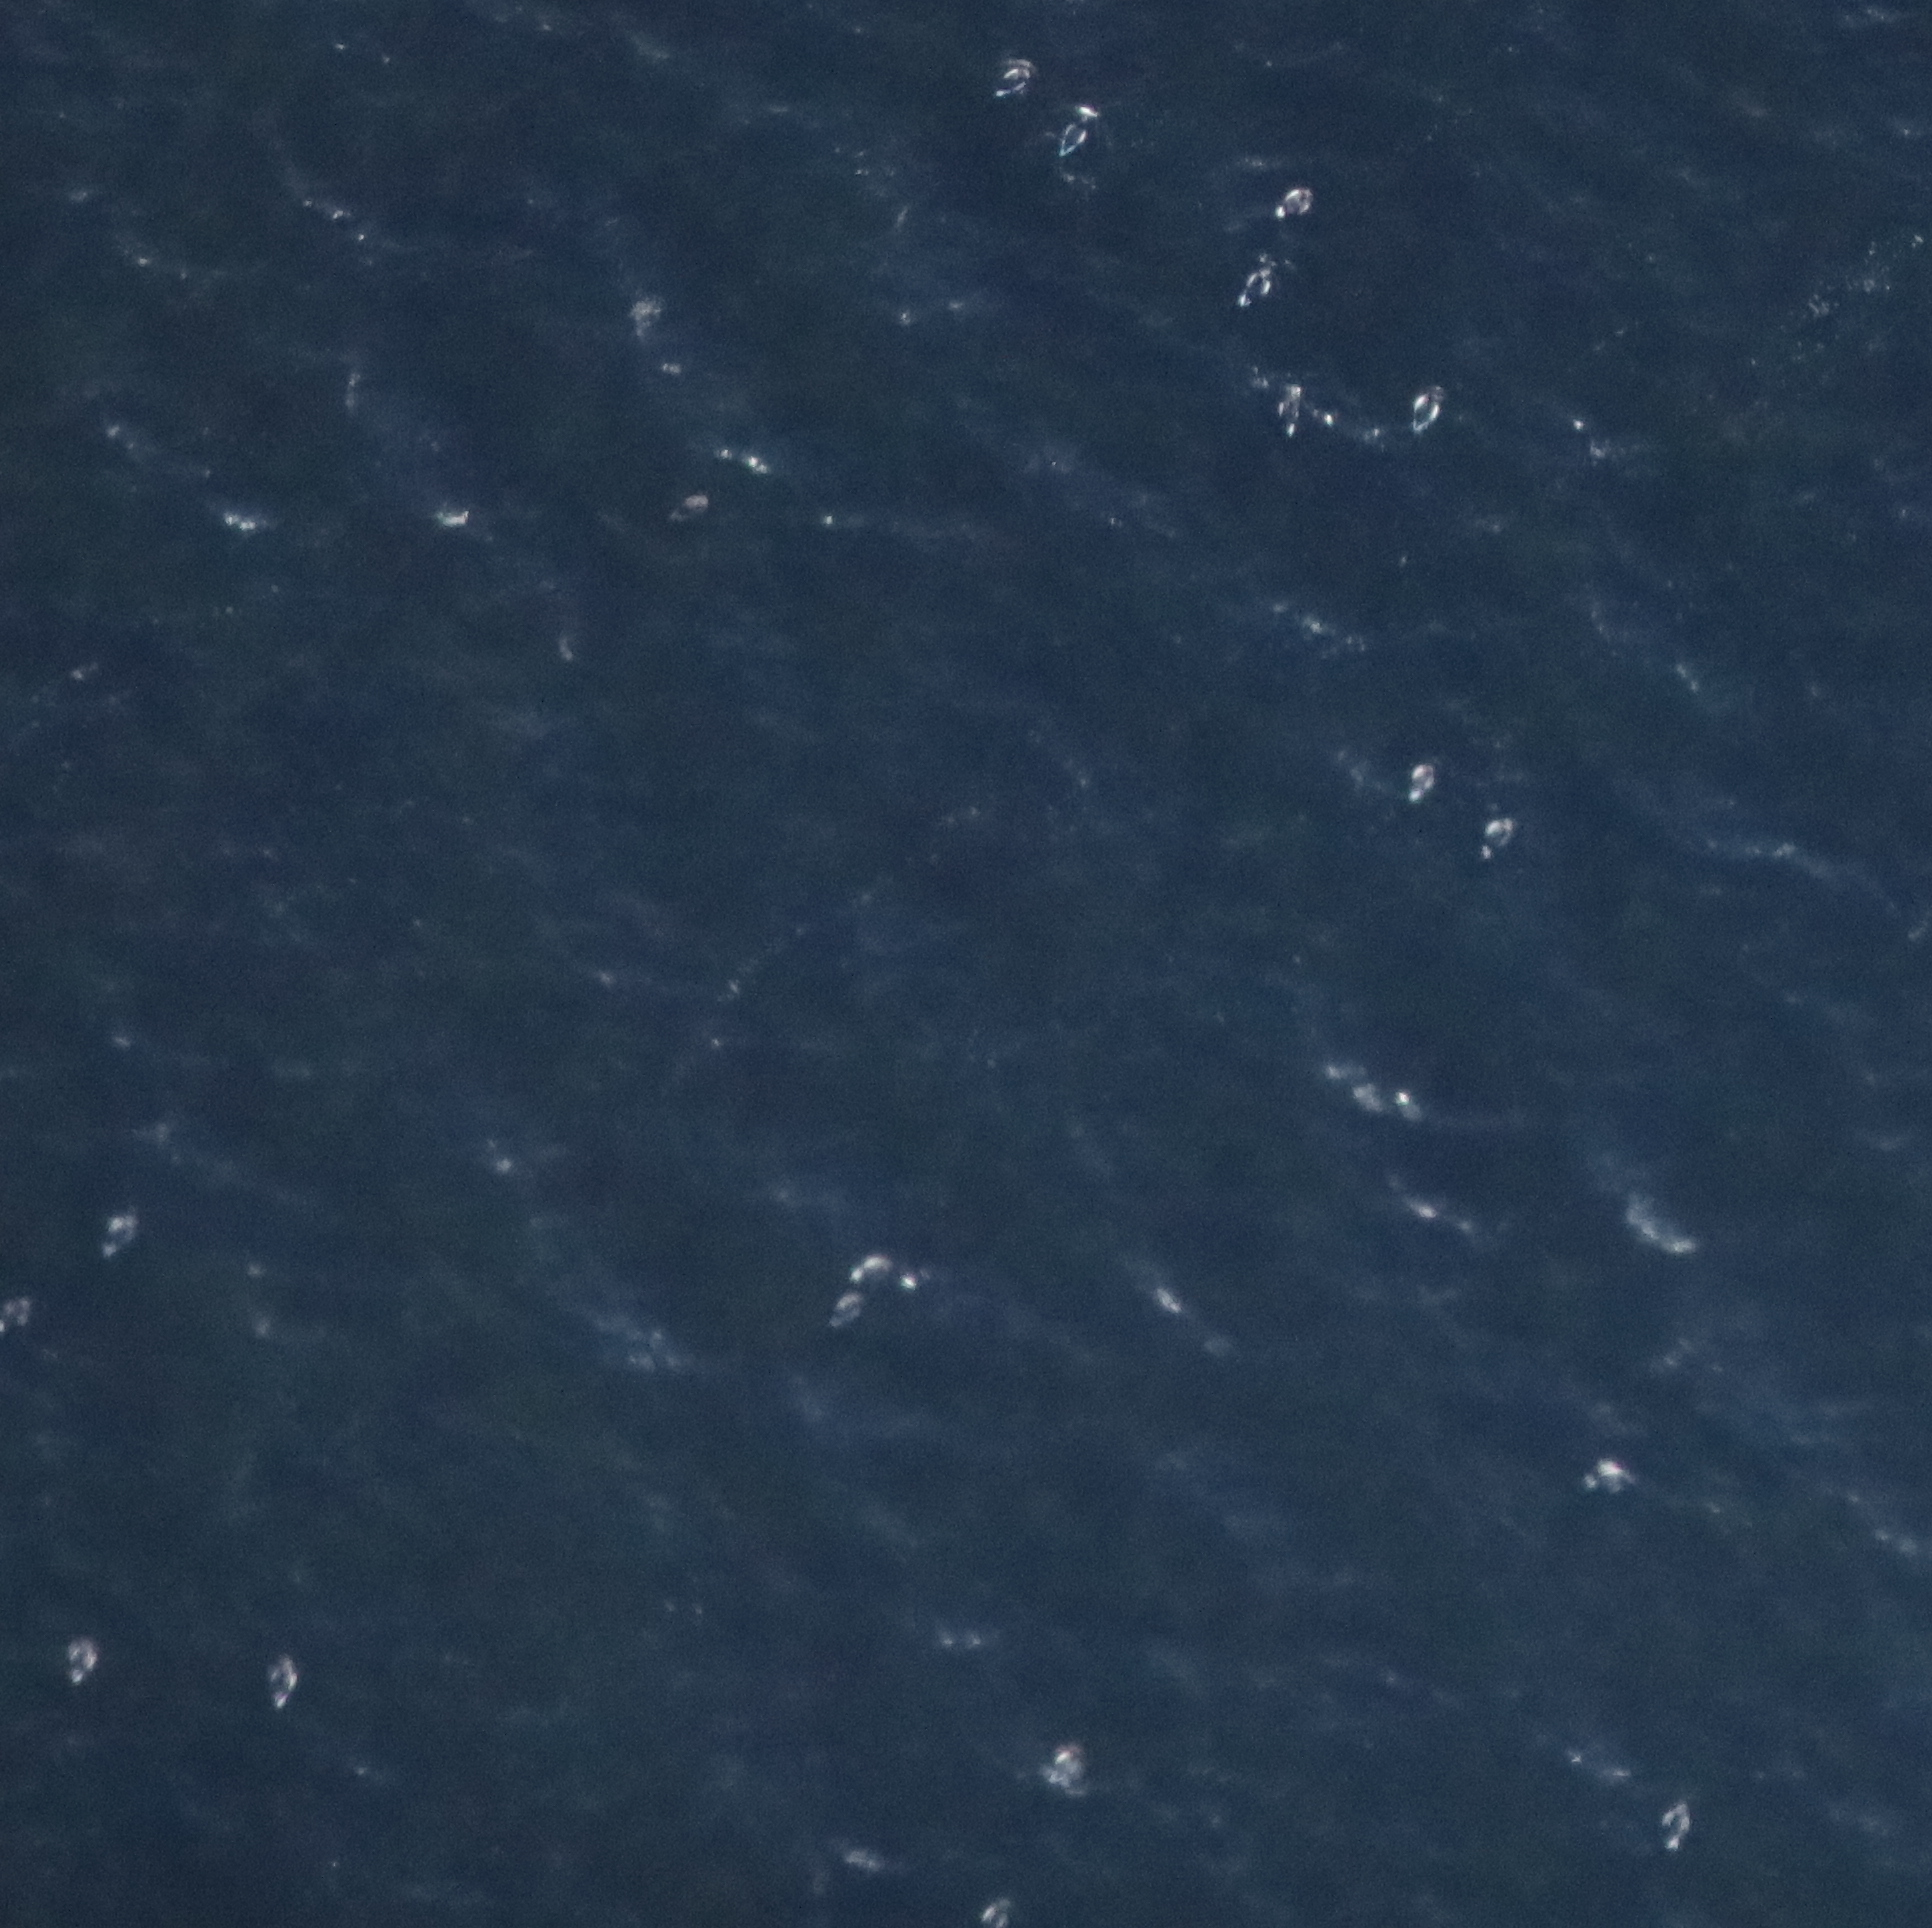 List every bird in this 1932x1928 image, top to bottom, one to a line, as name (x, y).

brant (1010, 84)
brant (1069, 135)
brant (1293, 201)
brant (1259, 283)
brant (1288, 407)
brant (1425, 409)
brant (1422, 776)
brant (1496, 828)
brant (118, 1235)
brant (874, 1270)
brant (15, 1309)
brant (845, 1312)
brant (1609, 1483)
brant (79, 1661)
brant (283, 1679)
brant (1065, 1768)
brant (1674, 1828)
brant (996, 1920)